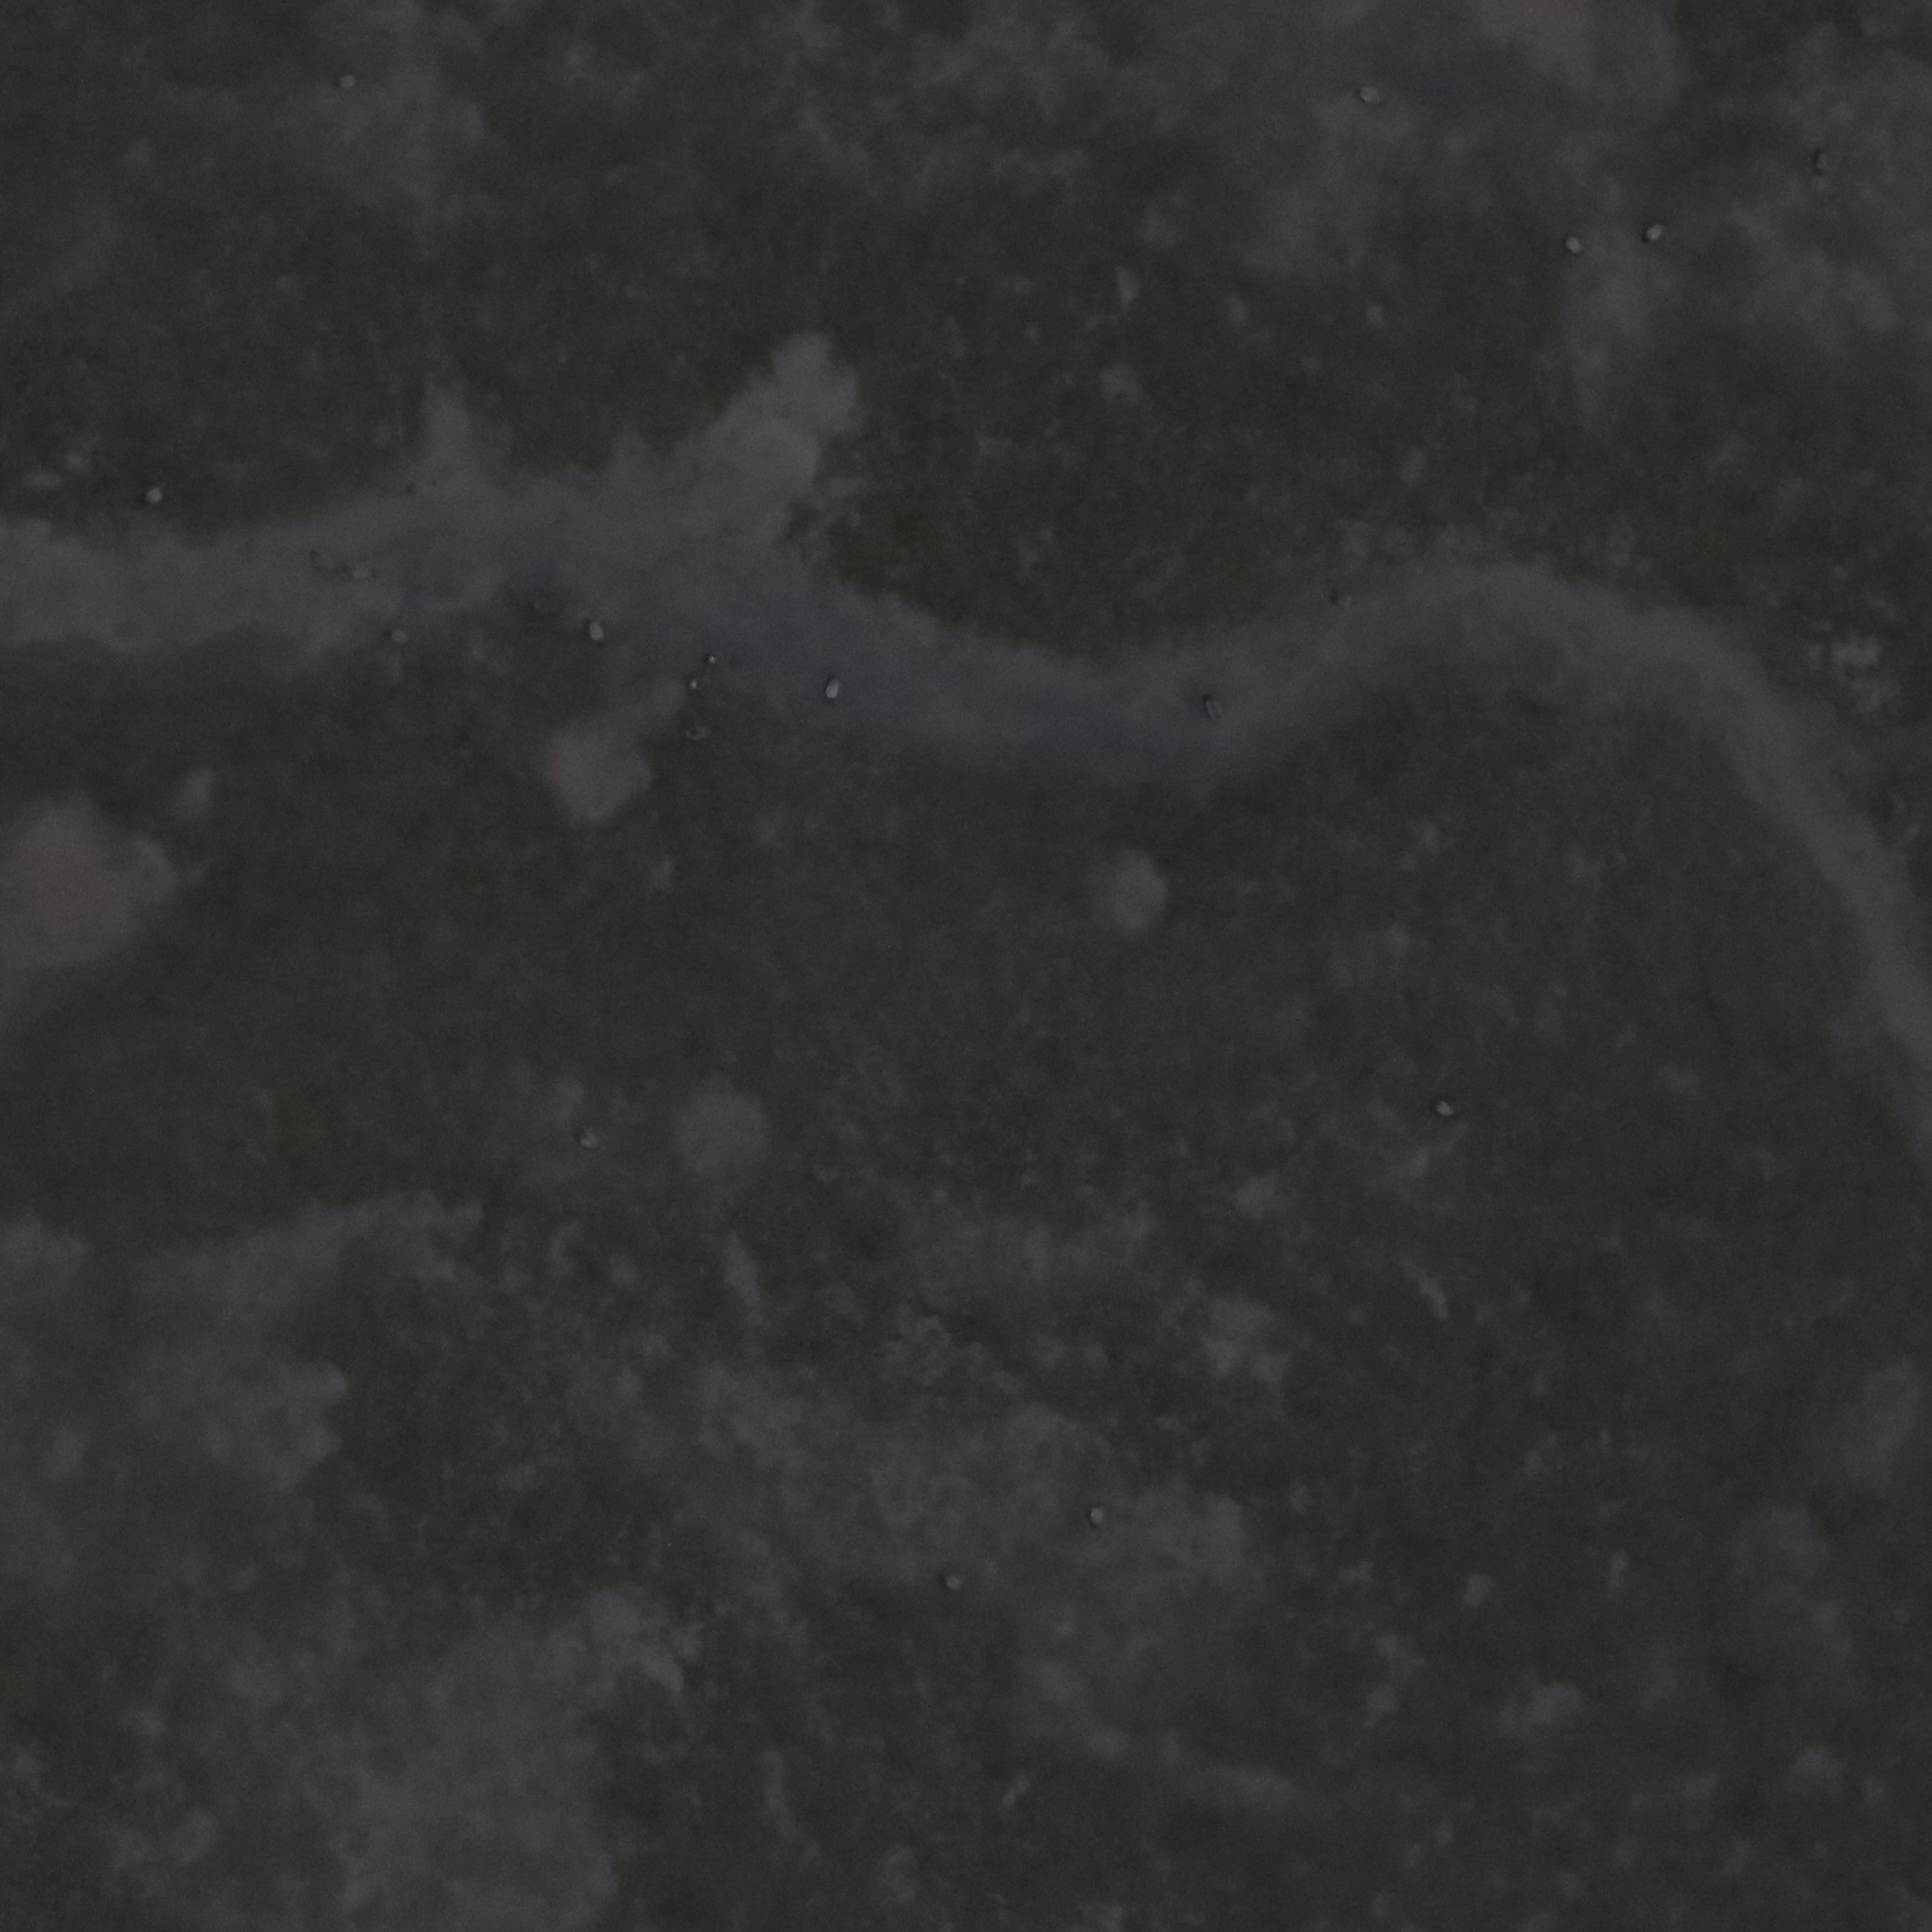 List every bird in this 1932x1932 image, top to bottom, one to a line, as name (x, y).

Canada goose (340, 78)
Canada goose (1369, 90)
Canada goose (1822, 166)
Canada goose (1652, 233)
Canada goose (1573, 242)
Canada goose (418, 484)
Canada goose (155, 496)
Canada goose (325, 562)
Canada goose (357, 574)
Canada goose (1342, 600)
Canada goose (592, 626)
Canada goose (401, 634)
Canada goose (717, 659)
Canada goose (696, 686)
Canada goose (833, 687)
Canada goose (1215, 707)
Canada goose (699, 733)
Canada goose (1096, 1516)
Canada goose (954, 1578)